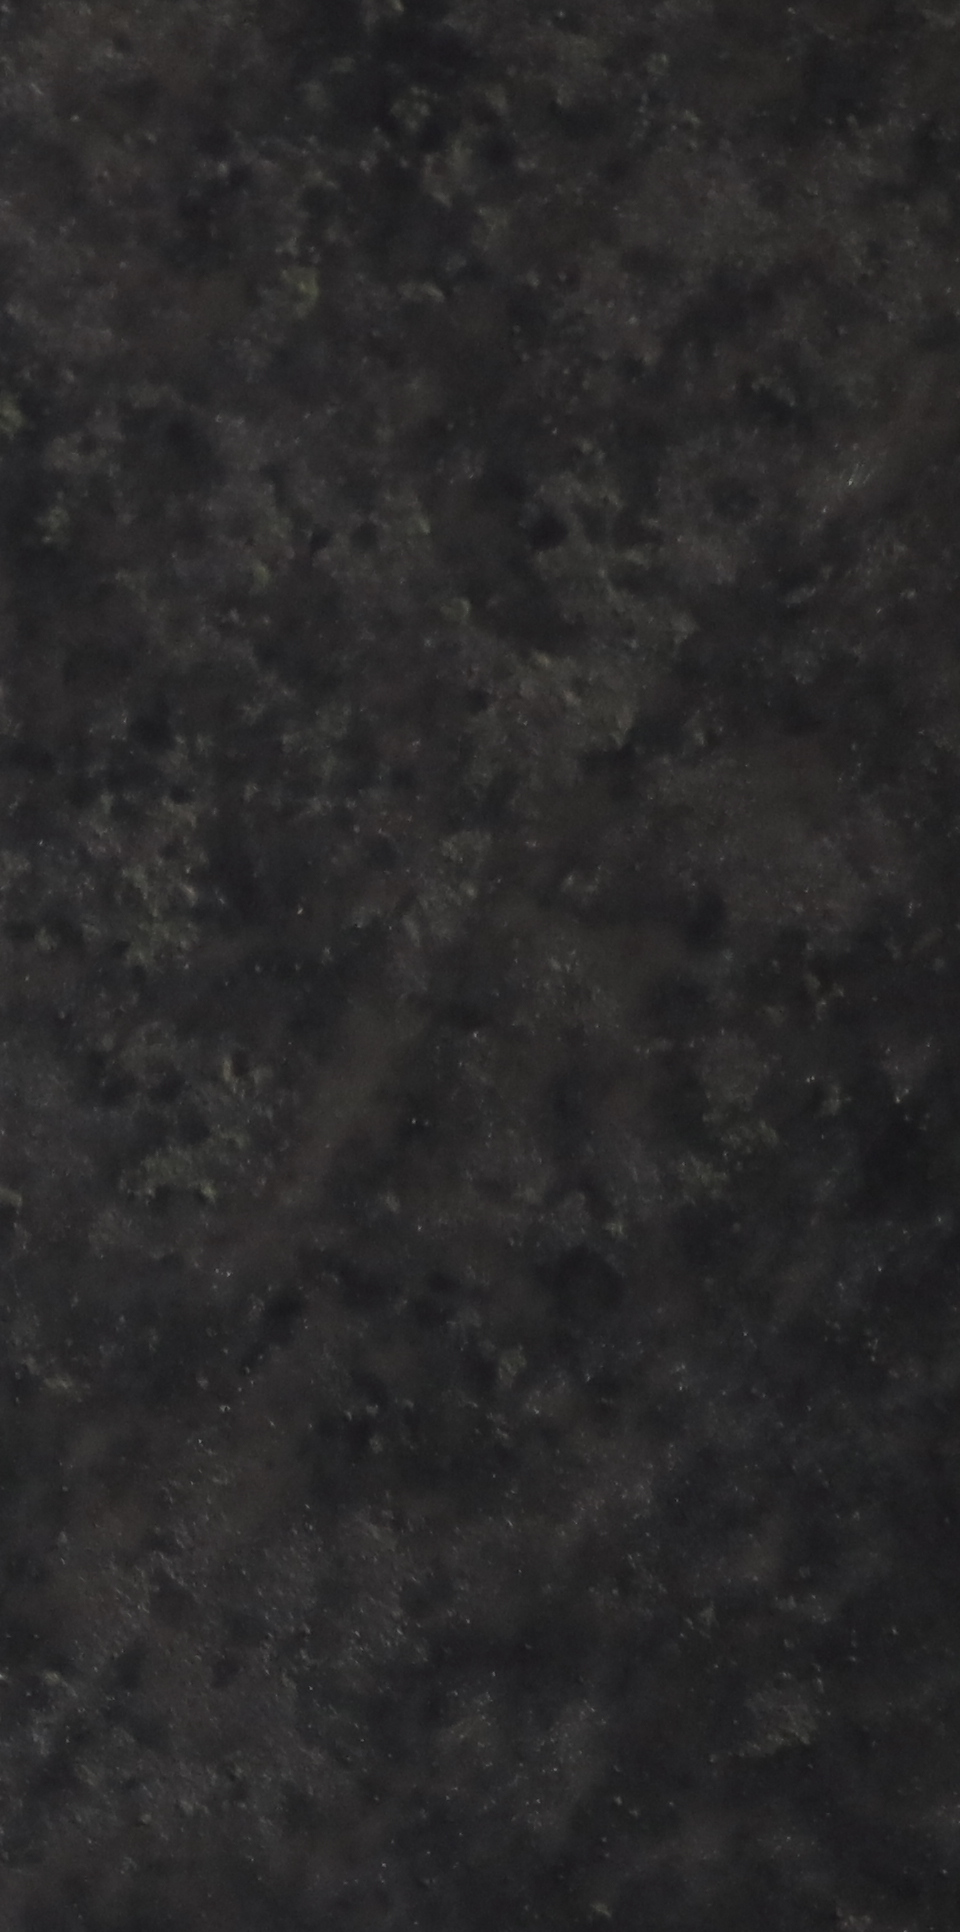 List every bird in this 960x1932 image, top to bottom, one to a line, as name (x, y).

None